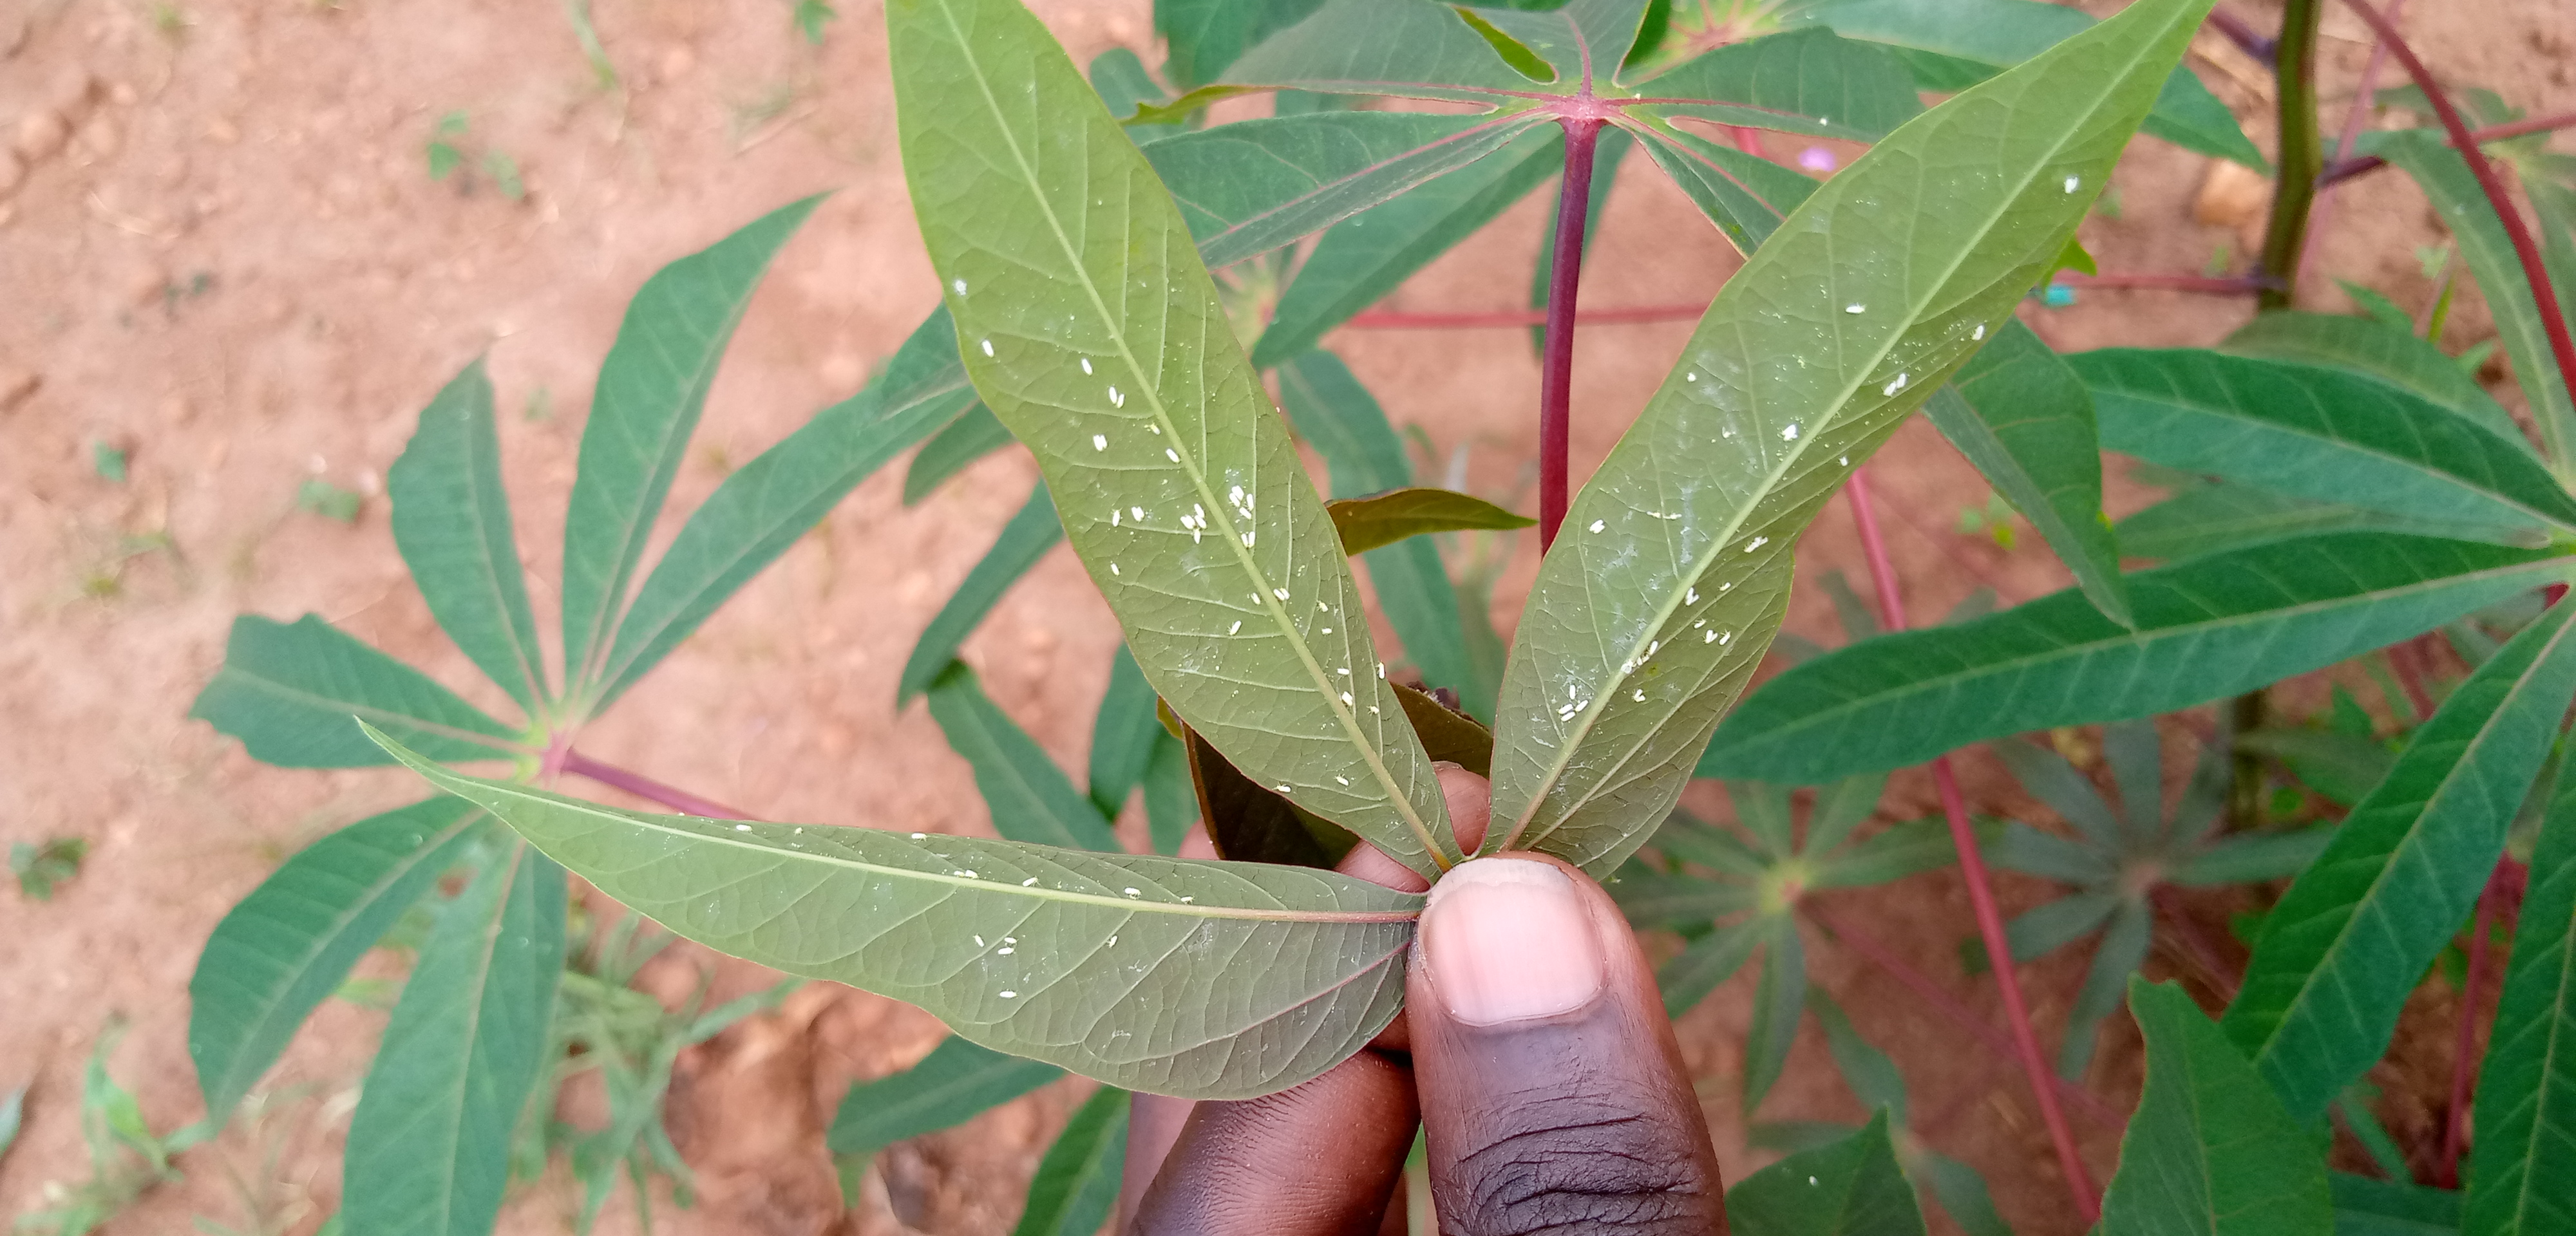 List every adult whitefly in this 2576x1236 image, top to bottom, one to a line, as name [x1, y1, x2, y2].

whitefly [1841, 297, 1865, 319]
whitefly [1966, 316, 1992, 343]
whitefly [976, 333, 1003, 364]
whitefly [1072, 349, 1095, 378]
whitefly [1882, 371, 1909, 399]
whitefly [1105, 383, 1130, 411]
whitefly [1782, 420, 1799, 444]
whitefly [1088, 429, 1112, 458]
whitefly [1160, 441, 1182, 466]
whitefly [1218, 475, 1260, 523]
whitefly [1227, 483, 1259, 521]
whitefly [1128, 499, 1148, 527]
whitefly [1108, 500, 1126, 535]
whitefly [1171, 501, 1213, 548]
whitefly [1179, 508, 1208, 545]
whitefly [1580, 512, 1618, 538]
whitefly [1236, 525, 1262, 550]
whitefly [1745, 529, 1768, 557]
whitefly [1105, 557, 1123, 583]
whitefly [1713, 572, 1736, 594]
whitefly [1268, 577, 1295, 608]
whitefly [1680, 581, 1705, 608]
whitefly [1246, 586, 1267, 612]
whitefly [1309, 591, 1334, 615]
whitefly [1221, 610, 1252, 645]
whitefly [1685, 618, 1713, 634]
whitefly [1316, 619, 1336, 641]
whitefly [1716, 621, 1734, 651]
whitefly [1699, 623, 1720, 647]
whitefly [1636, 635, 1662, 662]
whitefly [1368, 657, 1392, 682]
whitefly [1330, 658, 1352, 682]
whitefly [1560, 681, 1591, 711]
whitefly [1623, 687, 1650, 714]
whitefly [1336, 689, 1357, 709]
whitefly [1356, 697, 1390, 726]
whitefly [1551, 700, 1578, 728]
whitefly [1323, 764, 1354, 795]
whitefly [1268, 776, 1294, 798]
whitefly [732, 817, 755, 838]
whitefly [784, 819, 810, 839]
whitefly [911, 827, 930, 847]
whitefly [945, 861, 982, 888]
whitefly [1022, 871, 1043, 895]
whitefly [1119, 878, 1150, 904]
whitefly [1172, 885, 1197, 910]
whitefly [958, 920, 986, 950]
whitefly [1105, 928, 1123, 954]
whitefly [995, 930, 1019, 962]
whitefly [995, 987, 1020, 1007]